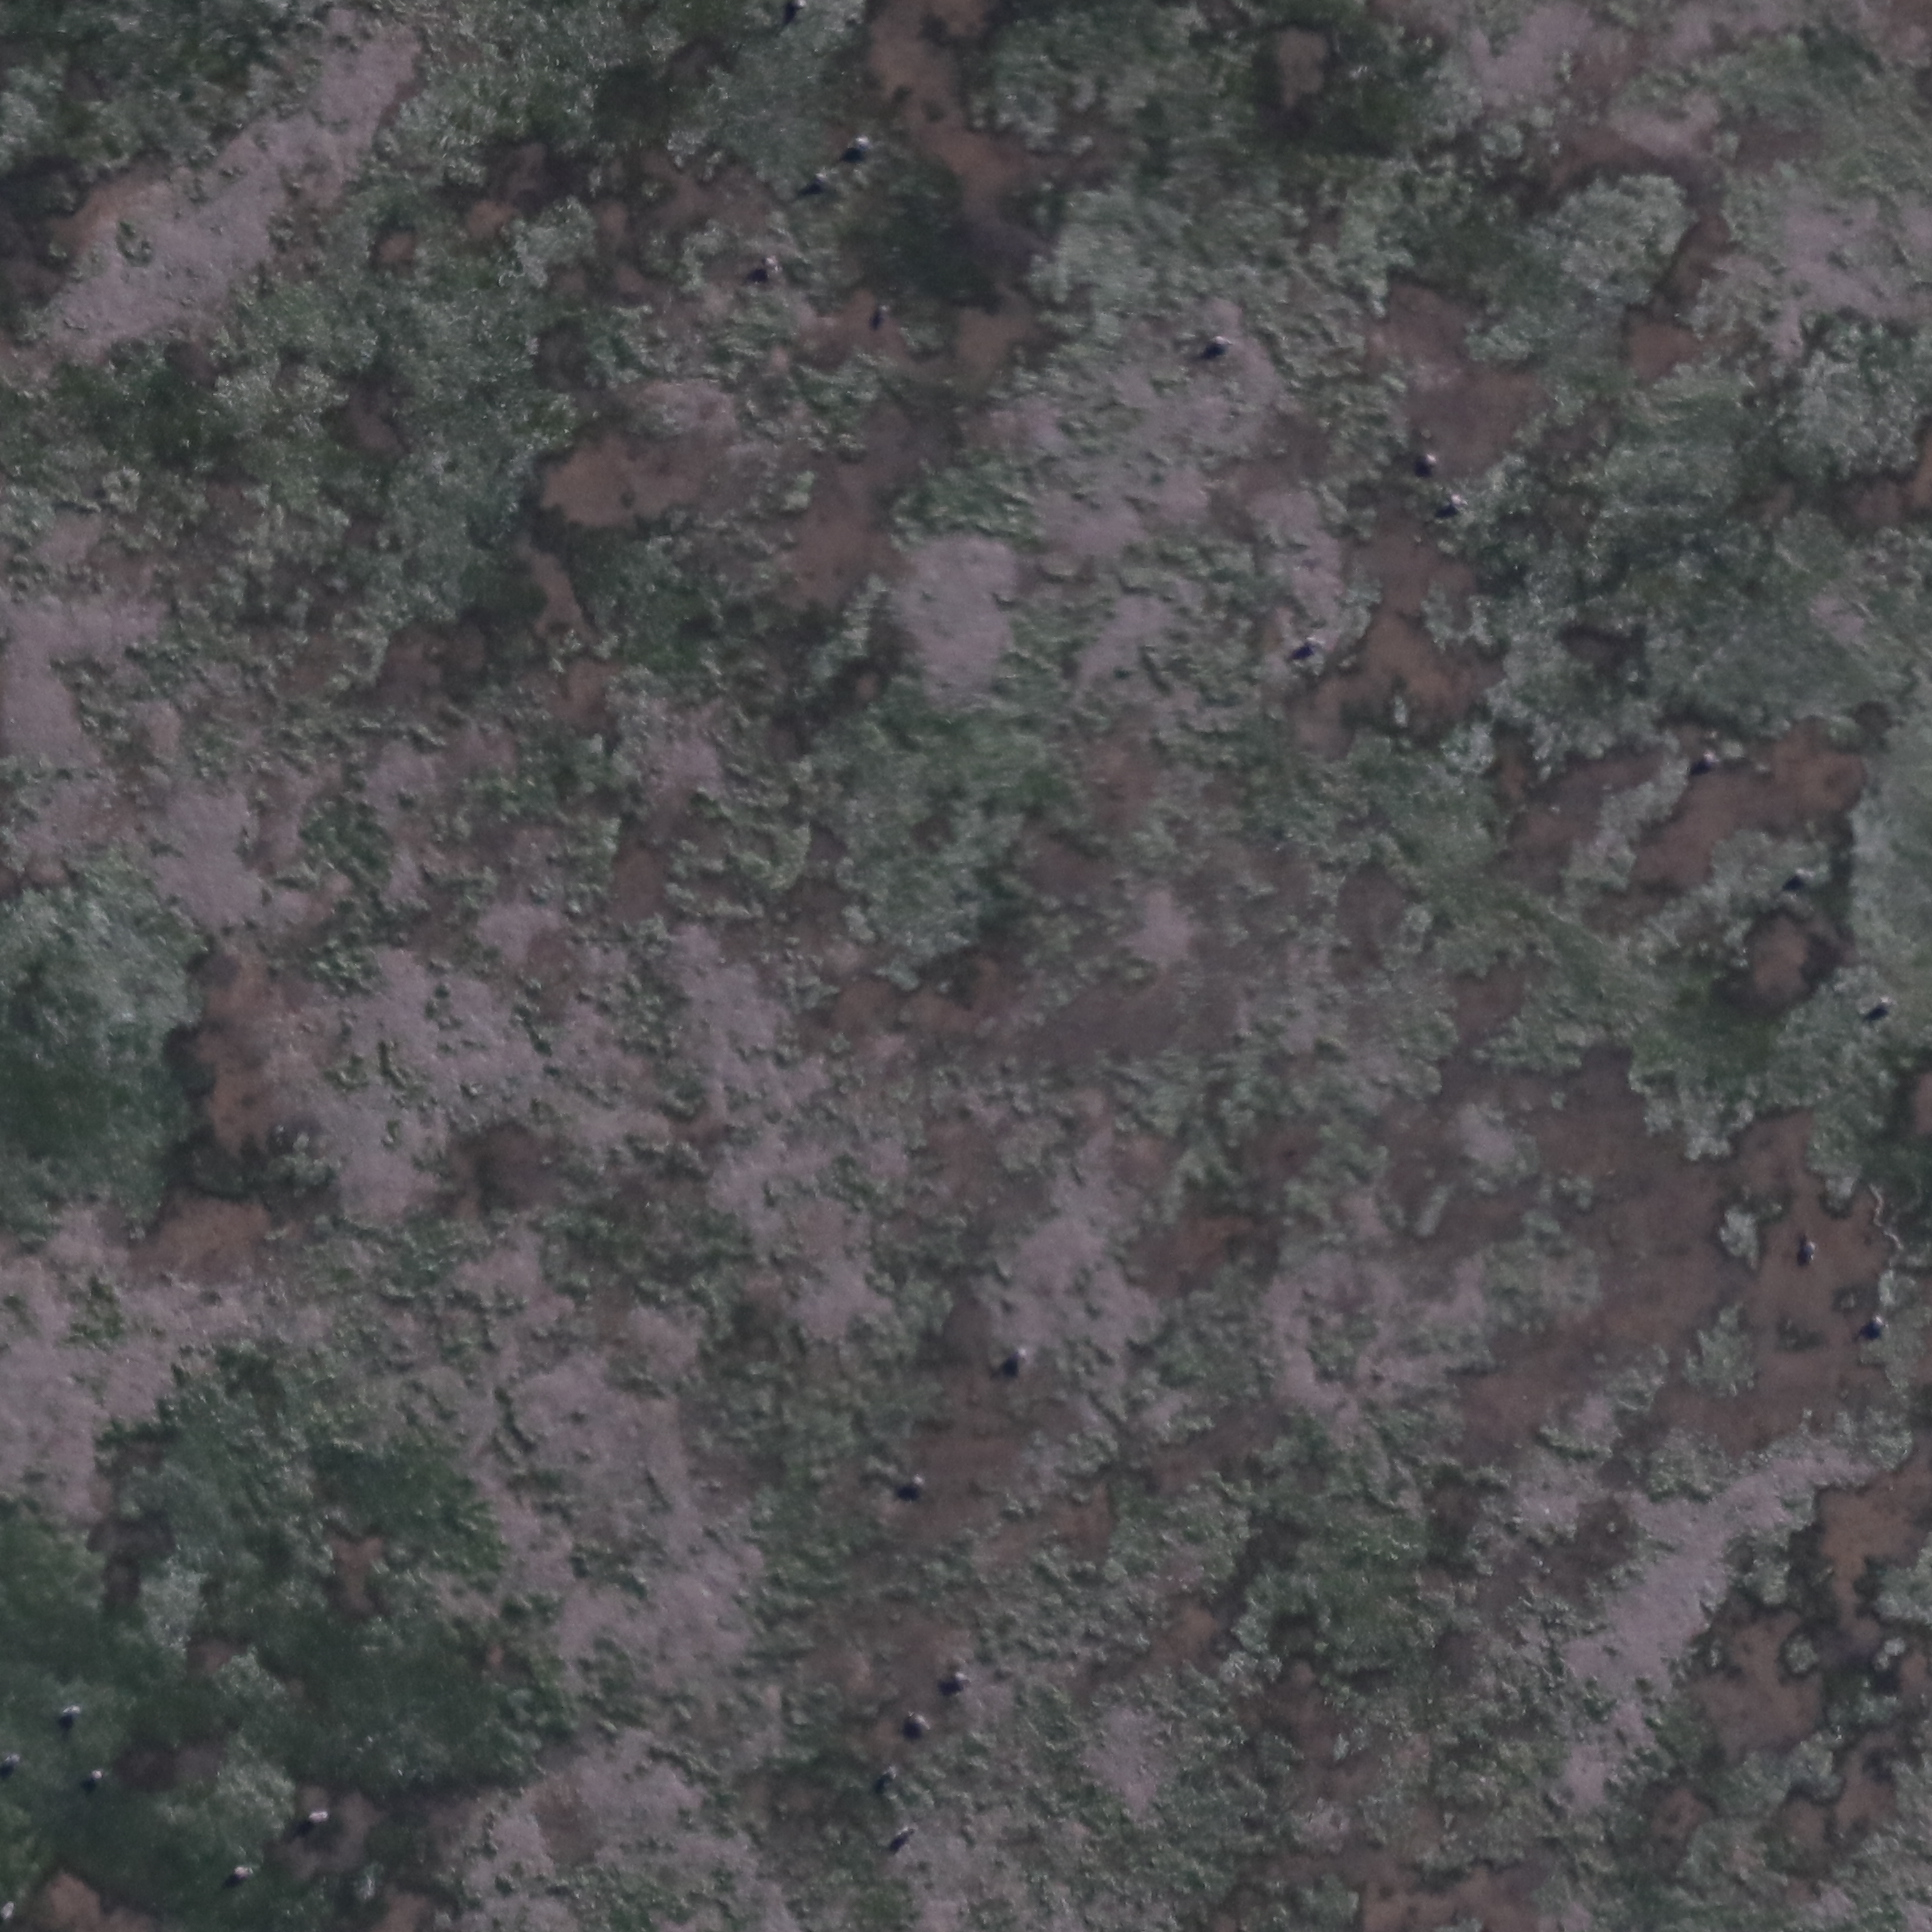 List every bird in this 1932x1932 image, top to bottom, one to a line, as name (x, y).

Canada goose (799, 4)
Canada goose (863, 146)
Canada goose (821, 181)
Canada goose (771, 265)
Canada goose (879, 312)
Canada goose (1220, 342)
Canada goose (1430, 463)
Canada goose (1456, 502)
Canada goose (1313, 640)
Canada goose (1710, 761)
Canada goose (1803, 878)
Canada goose (1882, 1004)
Canada goose (1811, 1248)
Canada goose (1875, 1321)
Canada goose (1017, 1359)
Canada goose (917, 1482)
Canada goose (958, 1678)
Canada goose (72, 1709)
Canada goose (921, 1722)
Canada goose (11, 1761)
Canada goose (891, 1771)
Canada goose (100, 1776)
Canada goose (318, 1817)
Canada goose (906, 1833)
Canada goose (241, 1876)
Canada goose (4, 1908)